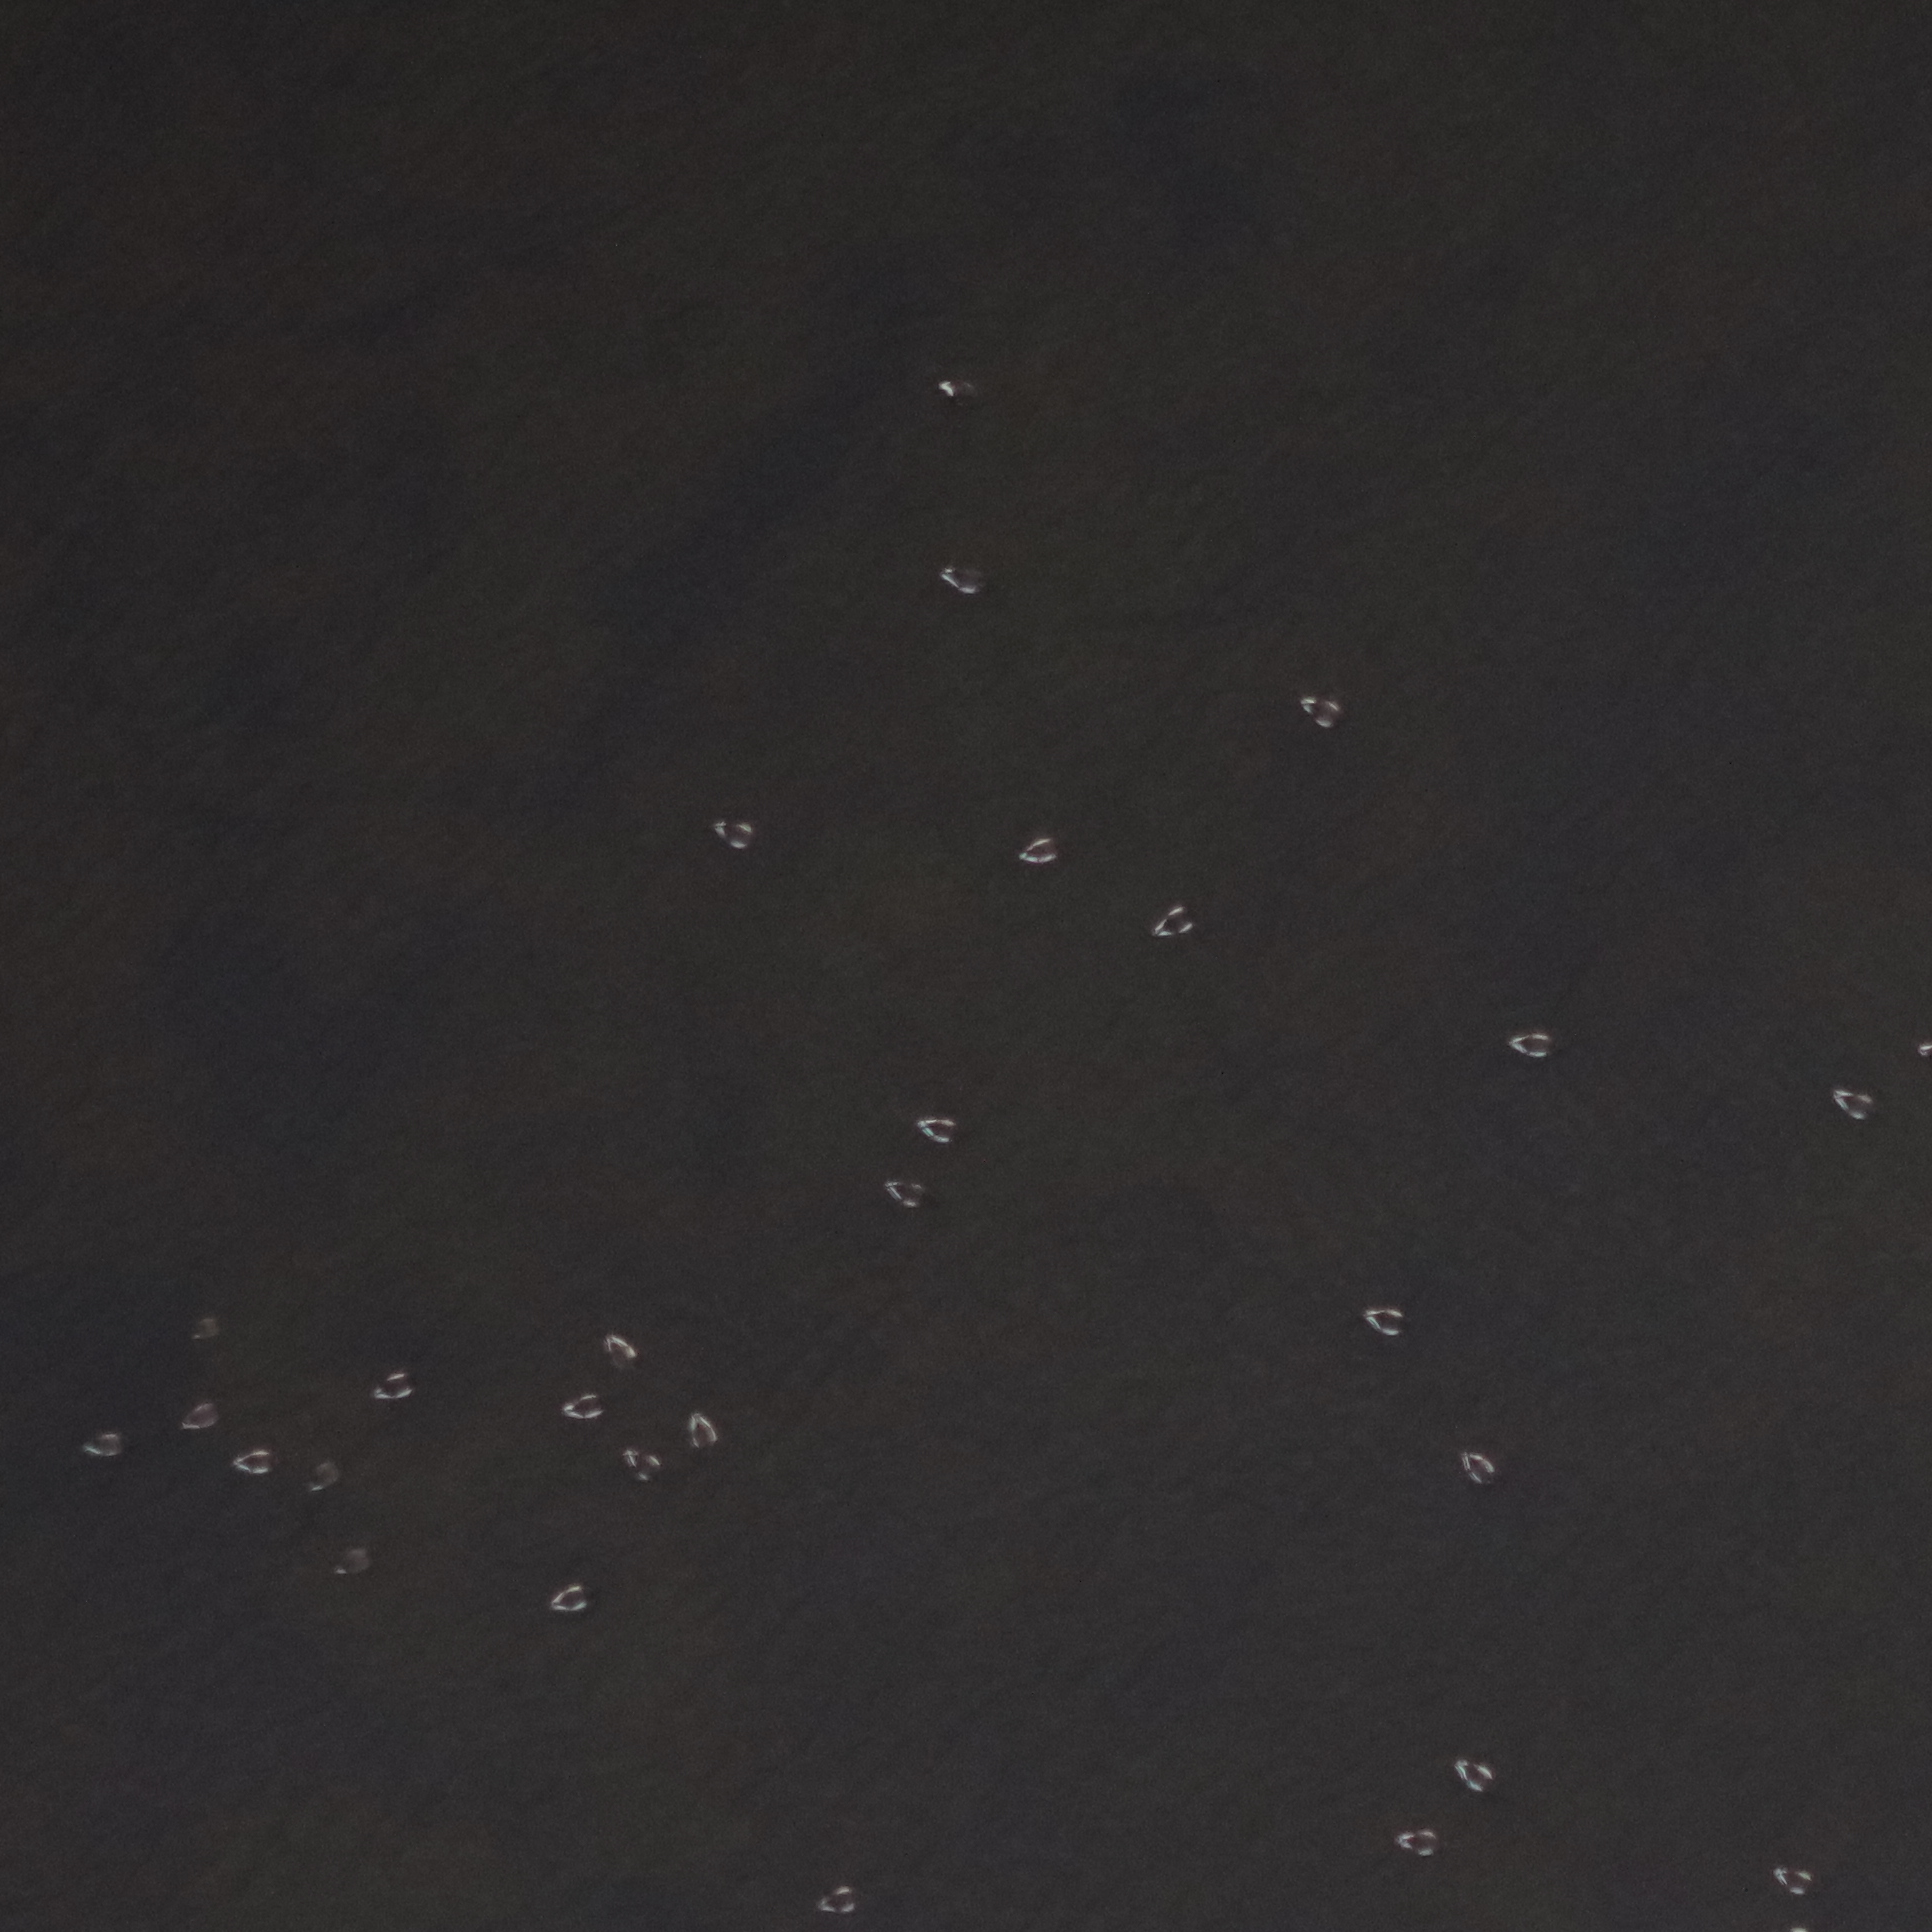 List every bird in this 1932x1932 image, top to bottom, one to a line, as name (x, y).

brant (963, 390)
brant (967, 579)
brant (1325, 713)
brant (736, 834)
brant (1041, 851)
brant (1177, 922)
brant (1536, 1045)
brant (1857, 1104)
brant (940, 1129)
brant (909, 1192)
brant (1389, 1322)
brant (209, 1329)
brant (623, 1350)
brant (396, 1386)
brant (587, 1406)
brant (201, 1415)
brant (704, 1431)
brant (105, 1445)
brant (257, 1461)
brant (651, 1465)
brant (1481, 1468)
brant (325, 1475)
brant (358, 1559)
brant (572, 1599)
brant (1477, 1775)
brant (1423, 1841)
brant (1798, 1880)
brant (840, 1899)